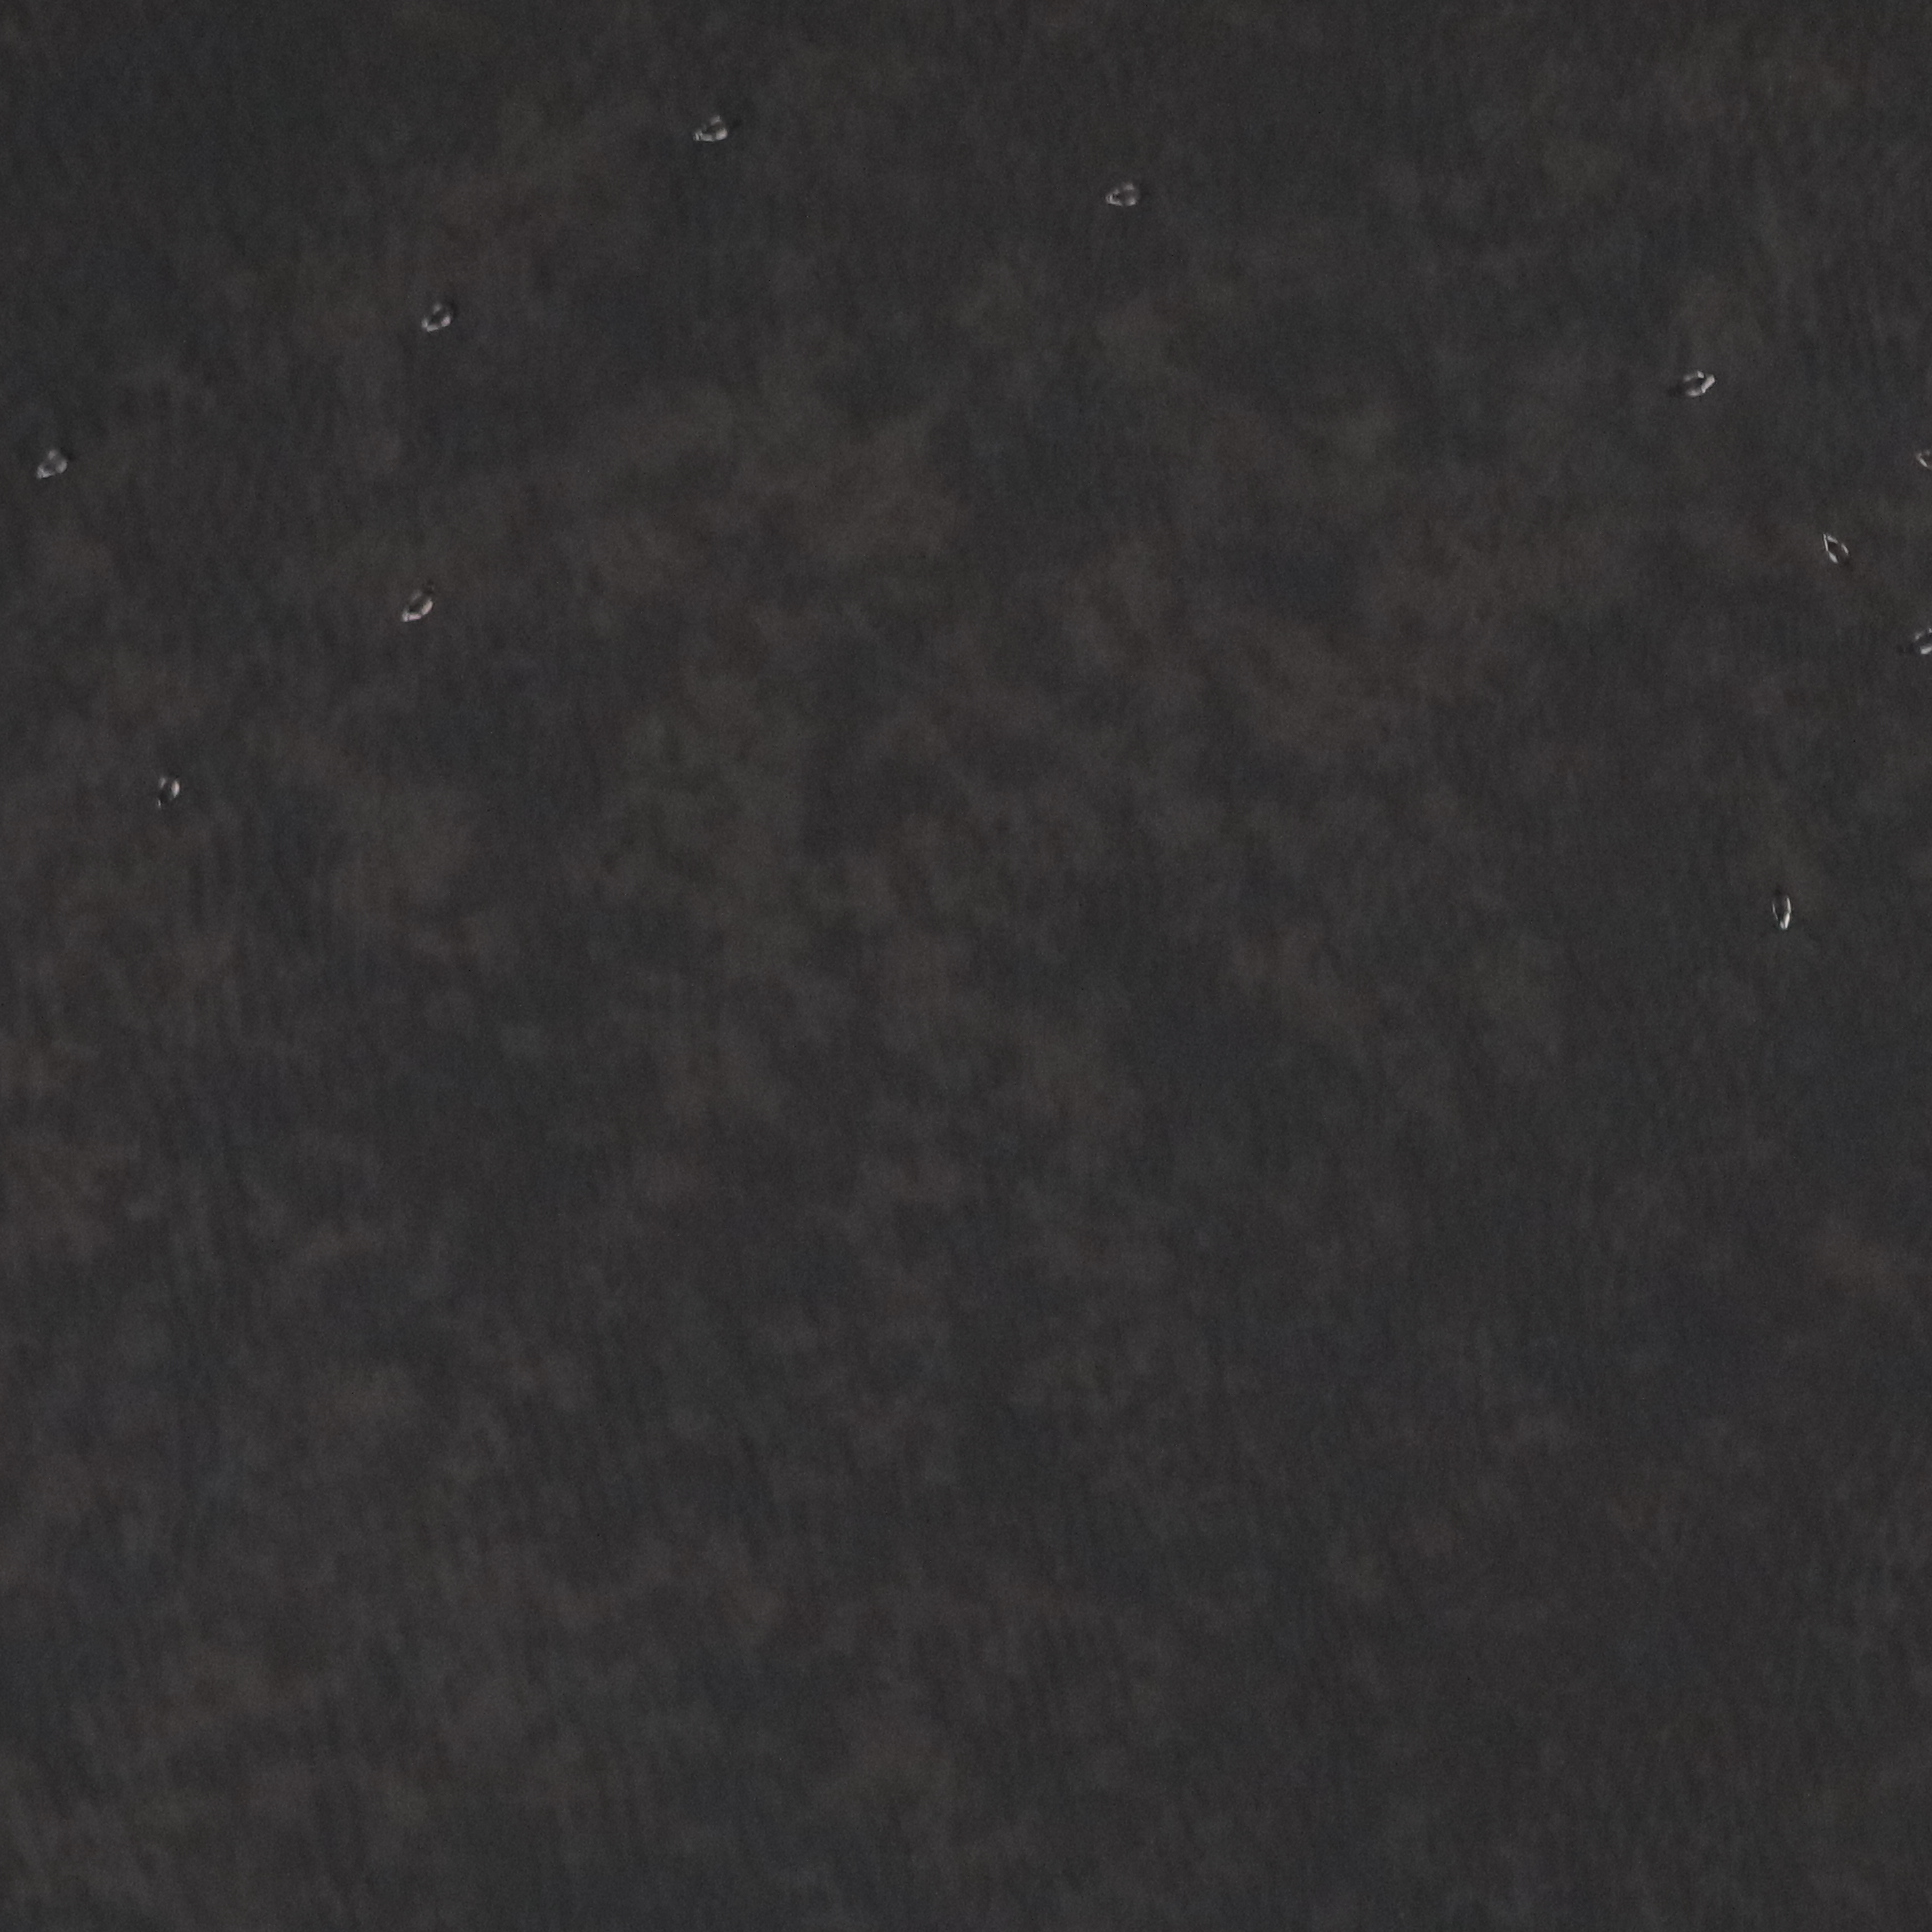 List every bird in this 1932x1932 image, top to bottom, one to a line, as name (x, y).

brant (714, 129)
brant (1125, 196)
brant (437, 318)
brant (1695, 385)
brant (54, 462)
brant (1839, 550)
brant (419, 605)
brant (1926, 642)
brant (168, 789)
brant (1782, 908)